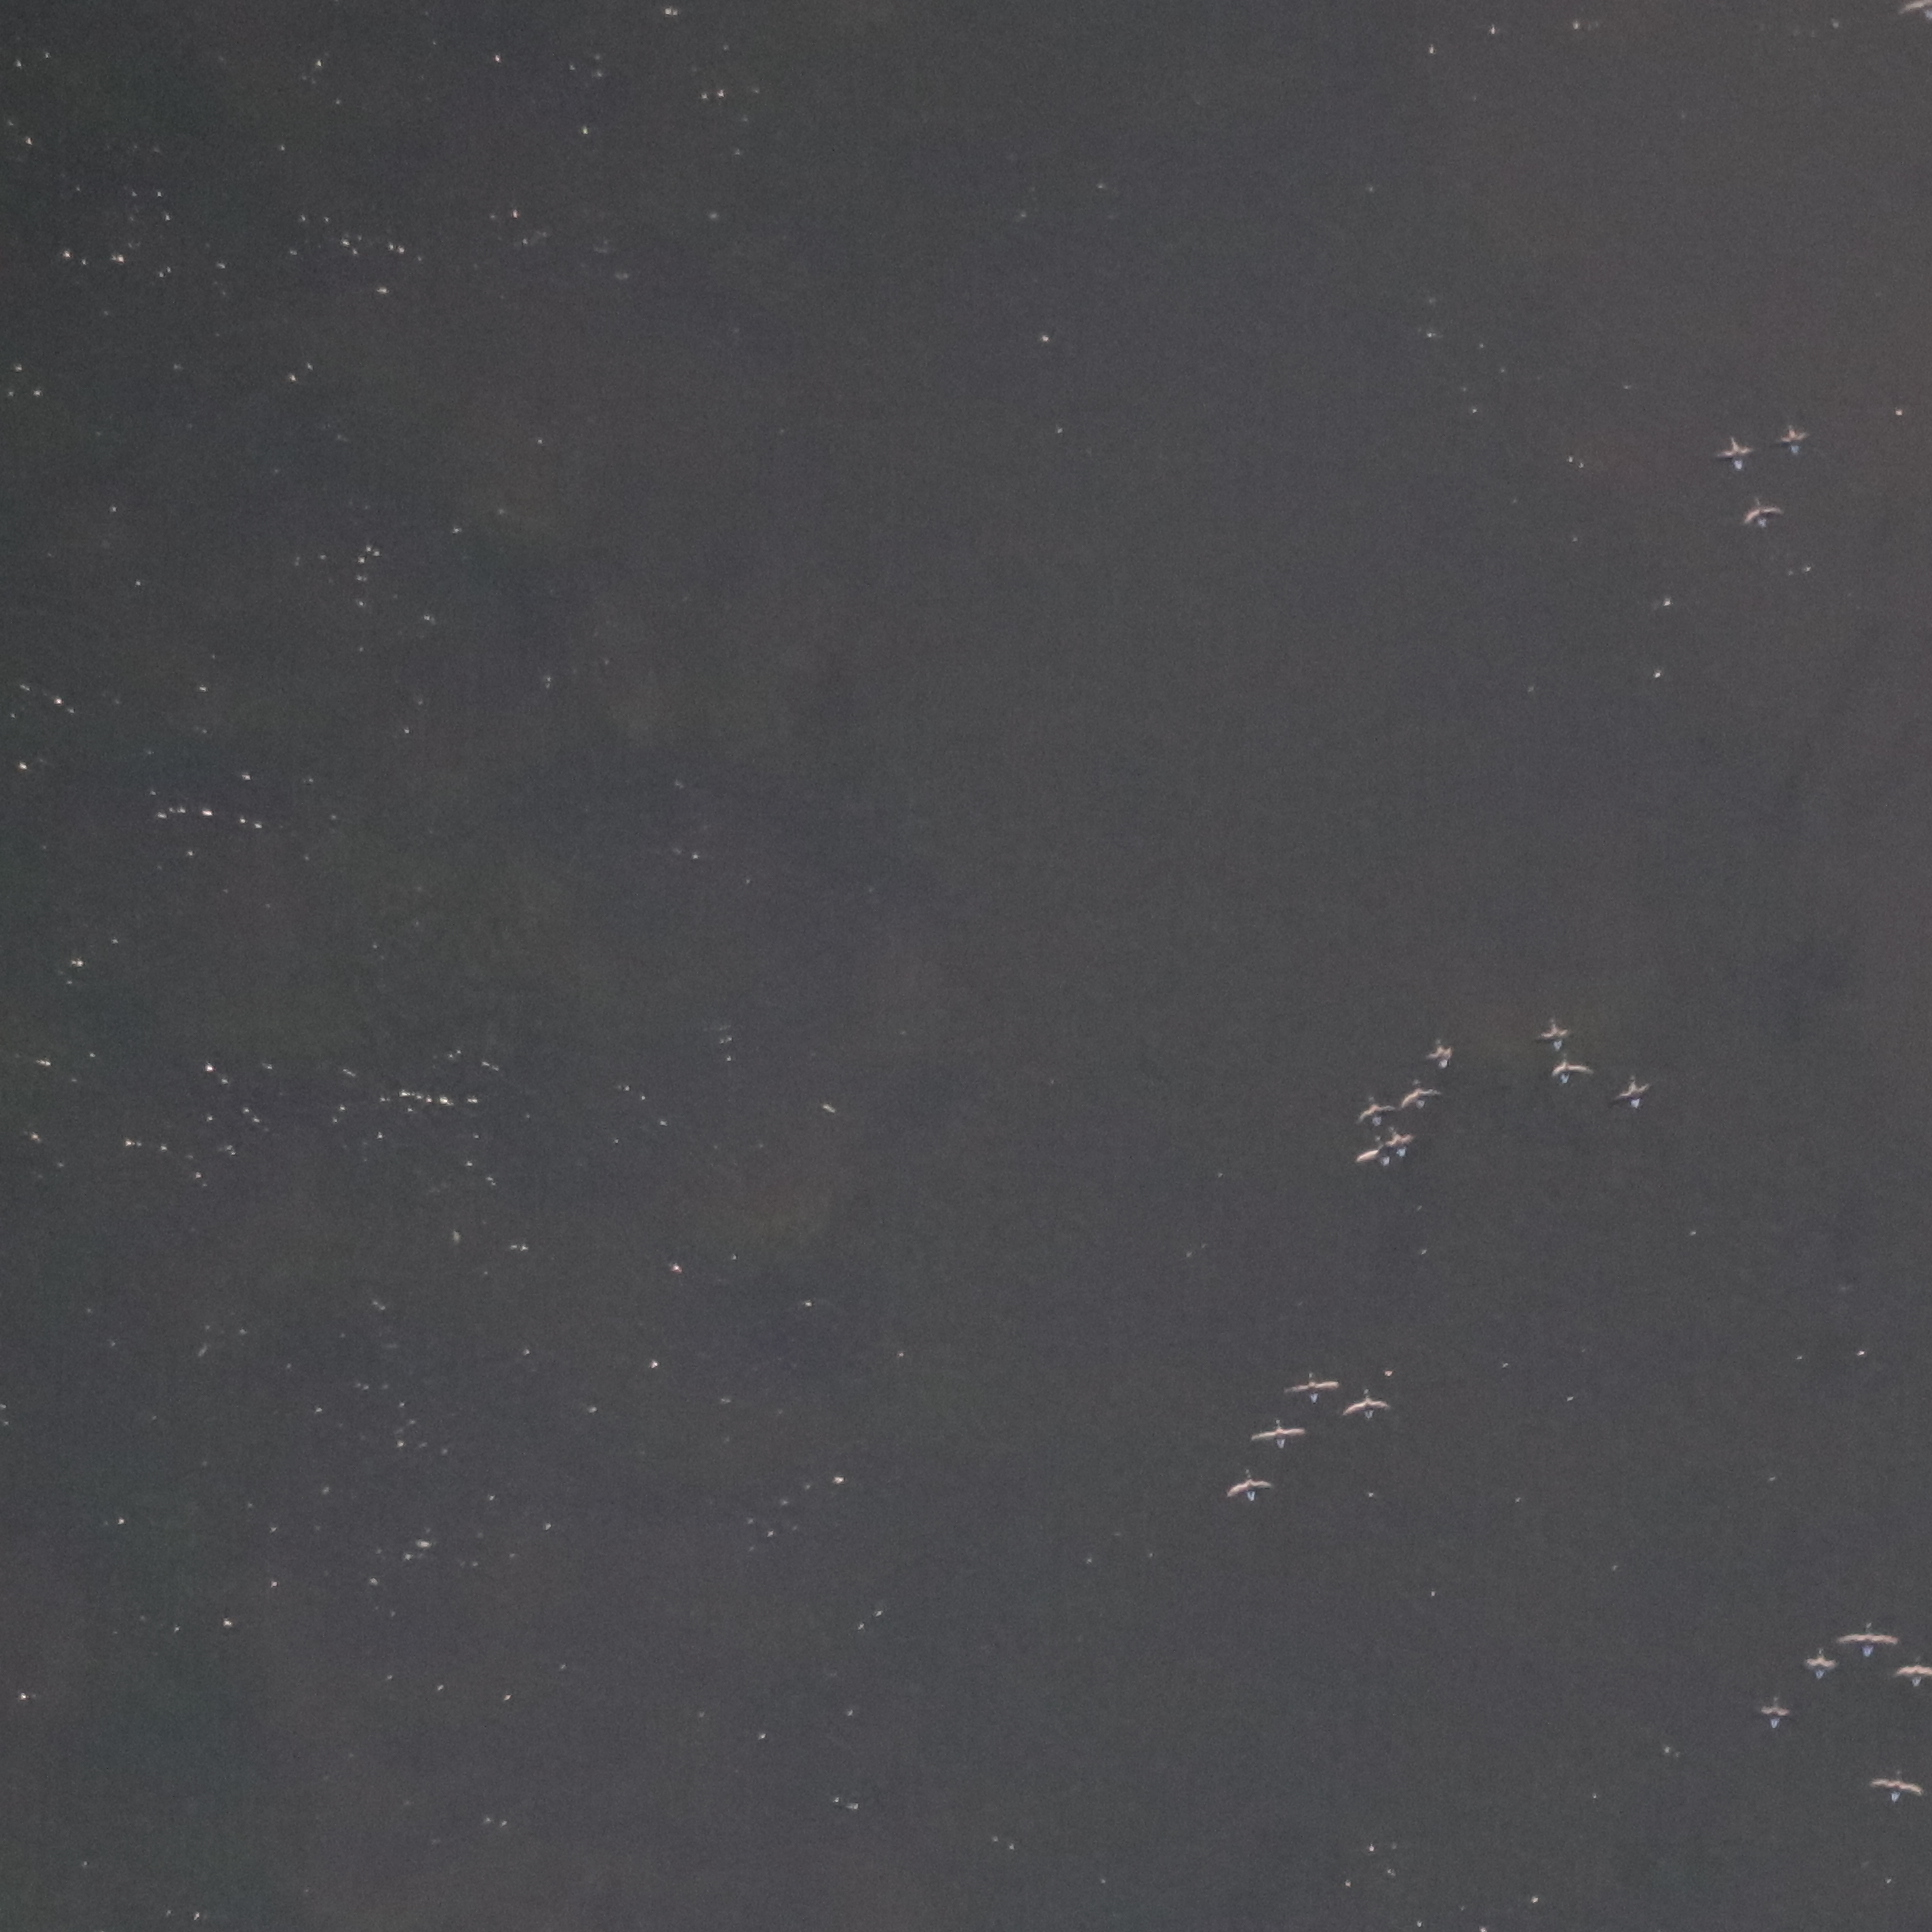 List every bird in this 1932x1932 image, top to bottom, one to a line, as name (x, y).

brant (1922, 15)
brant (1800, 436)
brant (1723, 467)
brant (1771, 515)
brant (1550, 1022)
brant (1445, 1062)
brant (1569, 1070)
brant (1417, 1097)
brant (1640, 1104)
brant (1368, 1109)
brant (1399, 1136)
brant (1378, 1153)
brant (1310, 1382)
brant (1362, 1406)
brant (1281, 1433)
brant (1247, 1488)
brant (1875, 1638)
brant (1818, 1669)
brant (1777, 1714)
brant (1898, 1789)